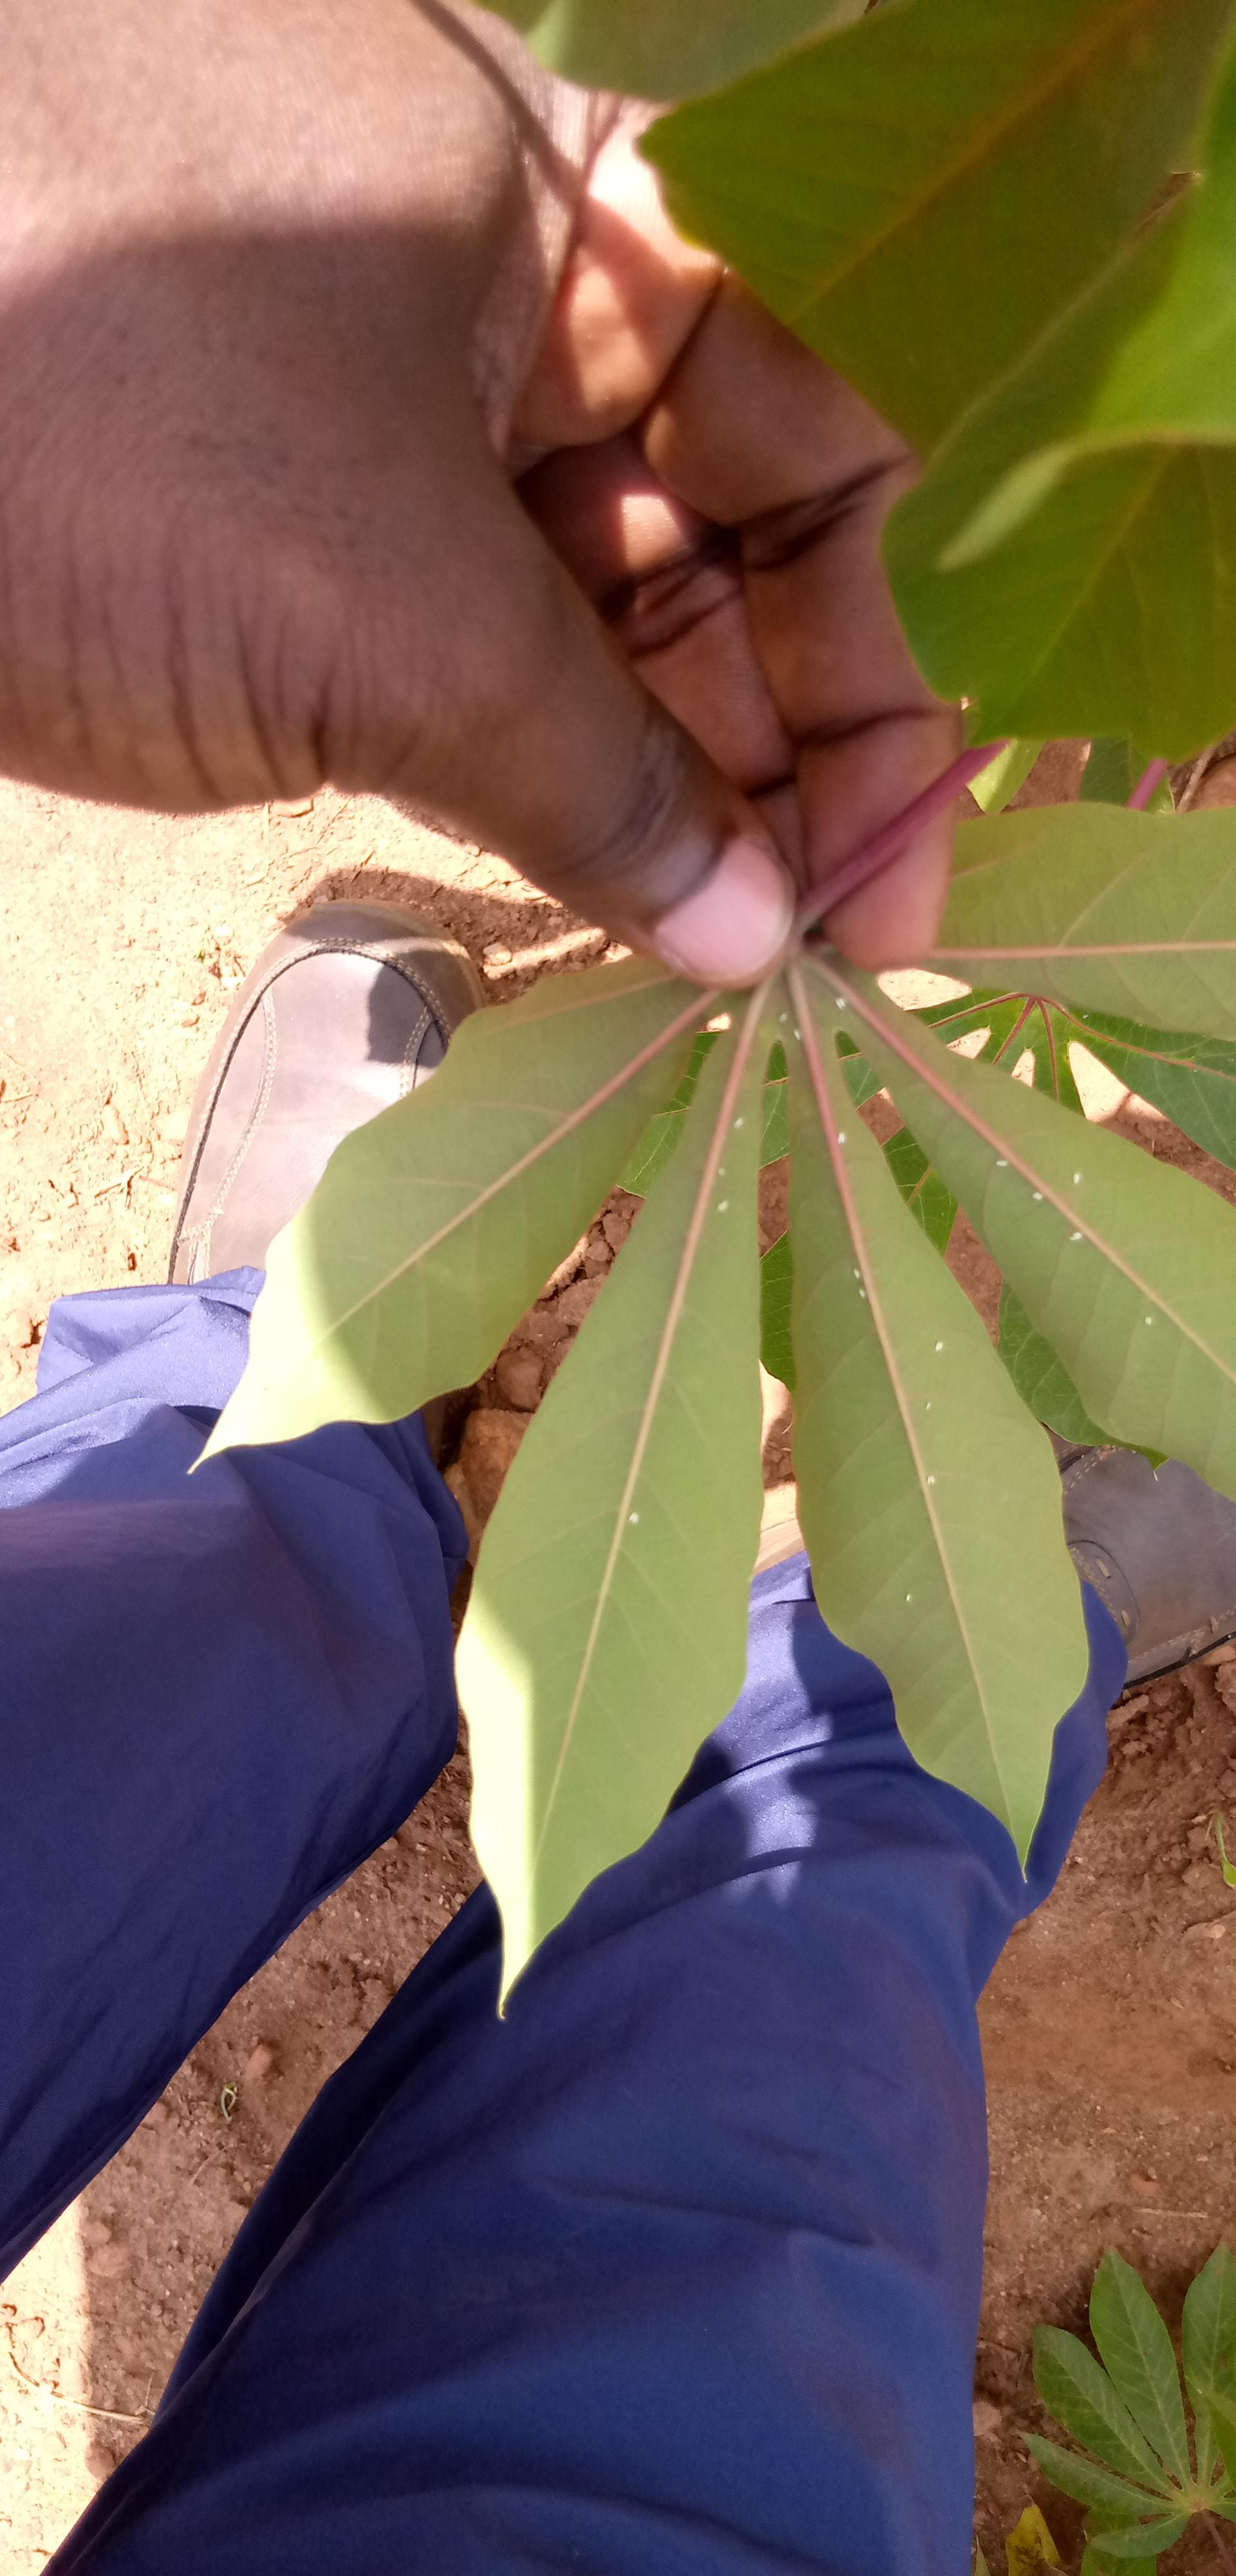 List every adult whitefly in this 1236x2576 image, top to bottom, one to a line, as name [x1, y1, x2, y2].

whitefly [828, 984, 850, 1023]
whitefly [824, 992, 856, 1018]
whitefly [765, 999, 789, 1037]
whitefly [773, 1012, 793, 1033]
whitefly [783, 1025, 799, 1046]
whitefly [726, 1108, 748, 1135]
whitefly [828, 1122, 850, 1153]
whitefly [821, 1127, 855, 1151]
whitefly [982, 1152, 1010, 1179]
whitefly [709, 1157, 736, 1183]
whitefly [1059, 1166, 1087, 1189]
whitefly [1025, 1187, 1053, 1215]
whitefly [711, 1194, 733, 1226]
whitefly [1065, 1219, 1087, 1253]
whitefly [839, 1257, 870, 1285]
whitefly [853, 1285, 877, 1313]
whitefly [1134, 1299, 1163, 1329]
whitefly [930, 1333, 954, 1365]
whitefly [917, 1396, 947, 1423]
whitefly [916, 1468, 939, 1494]
whitefly [619, 1509, 646, 1536]
whitefly [894, 1582, 926, 1611]